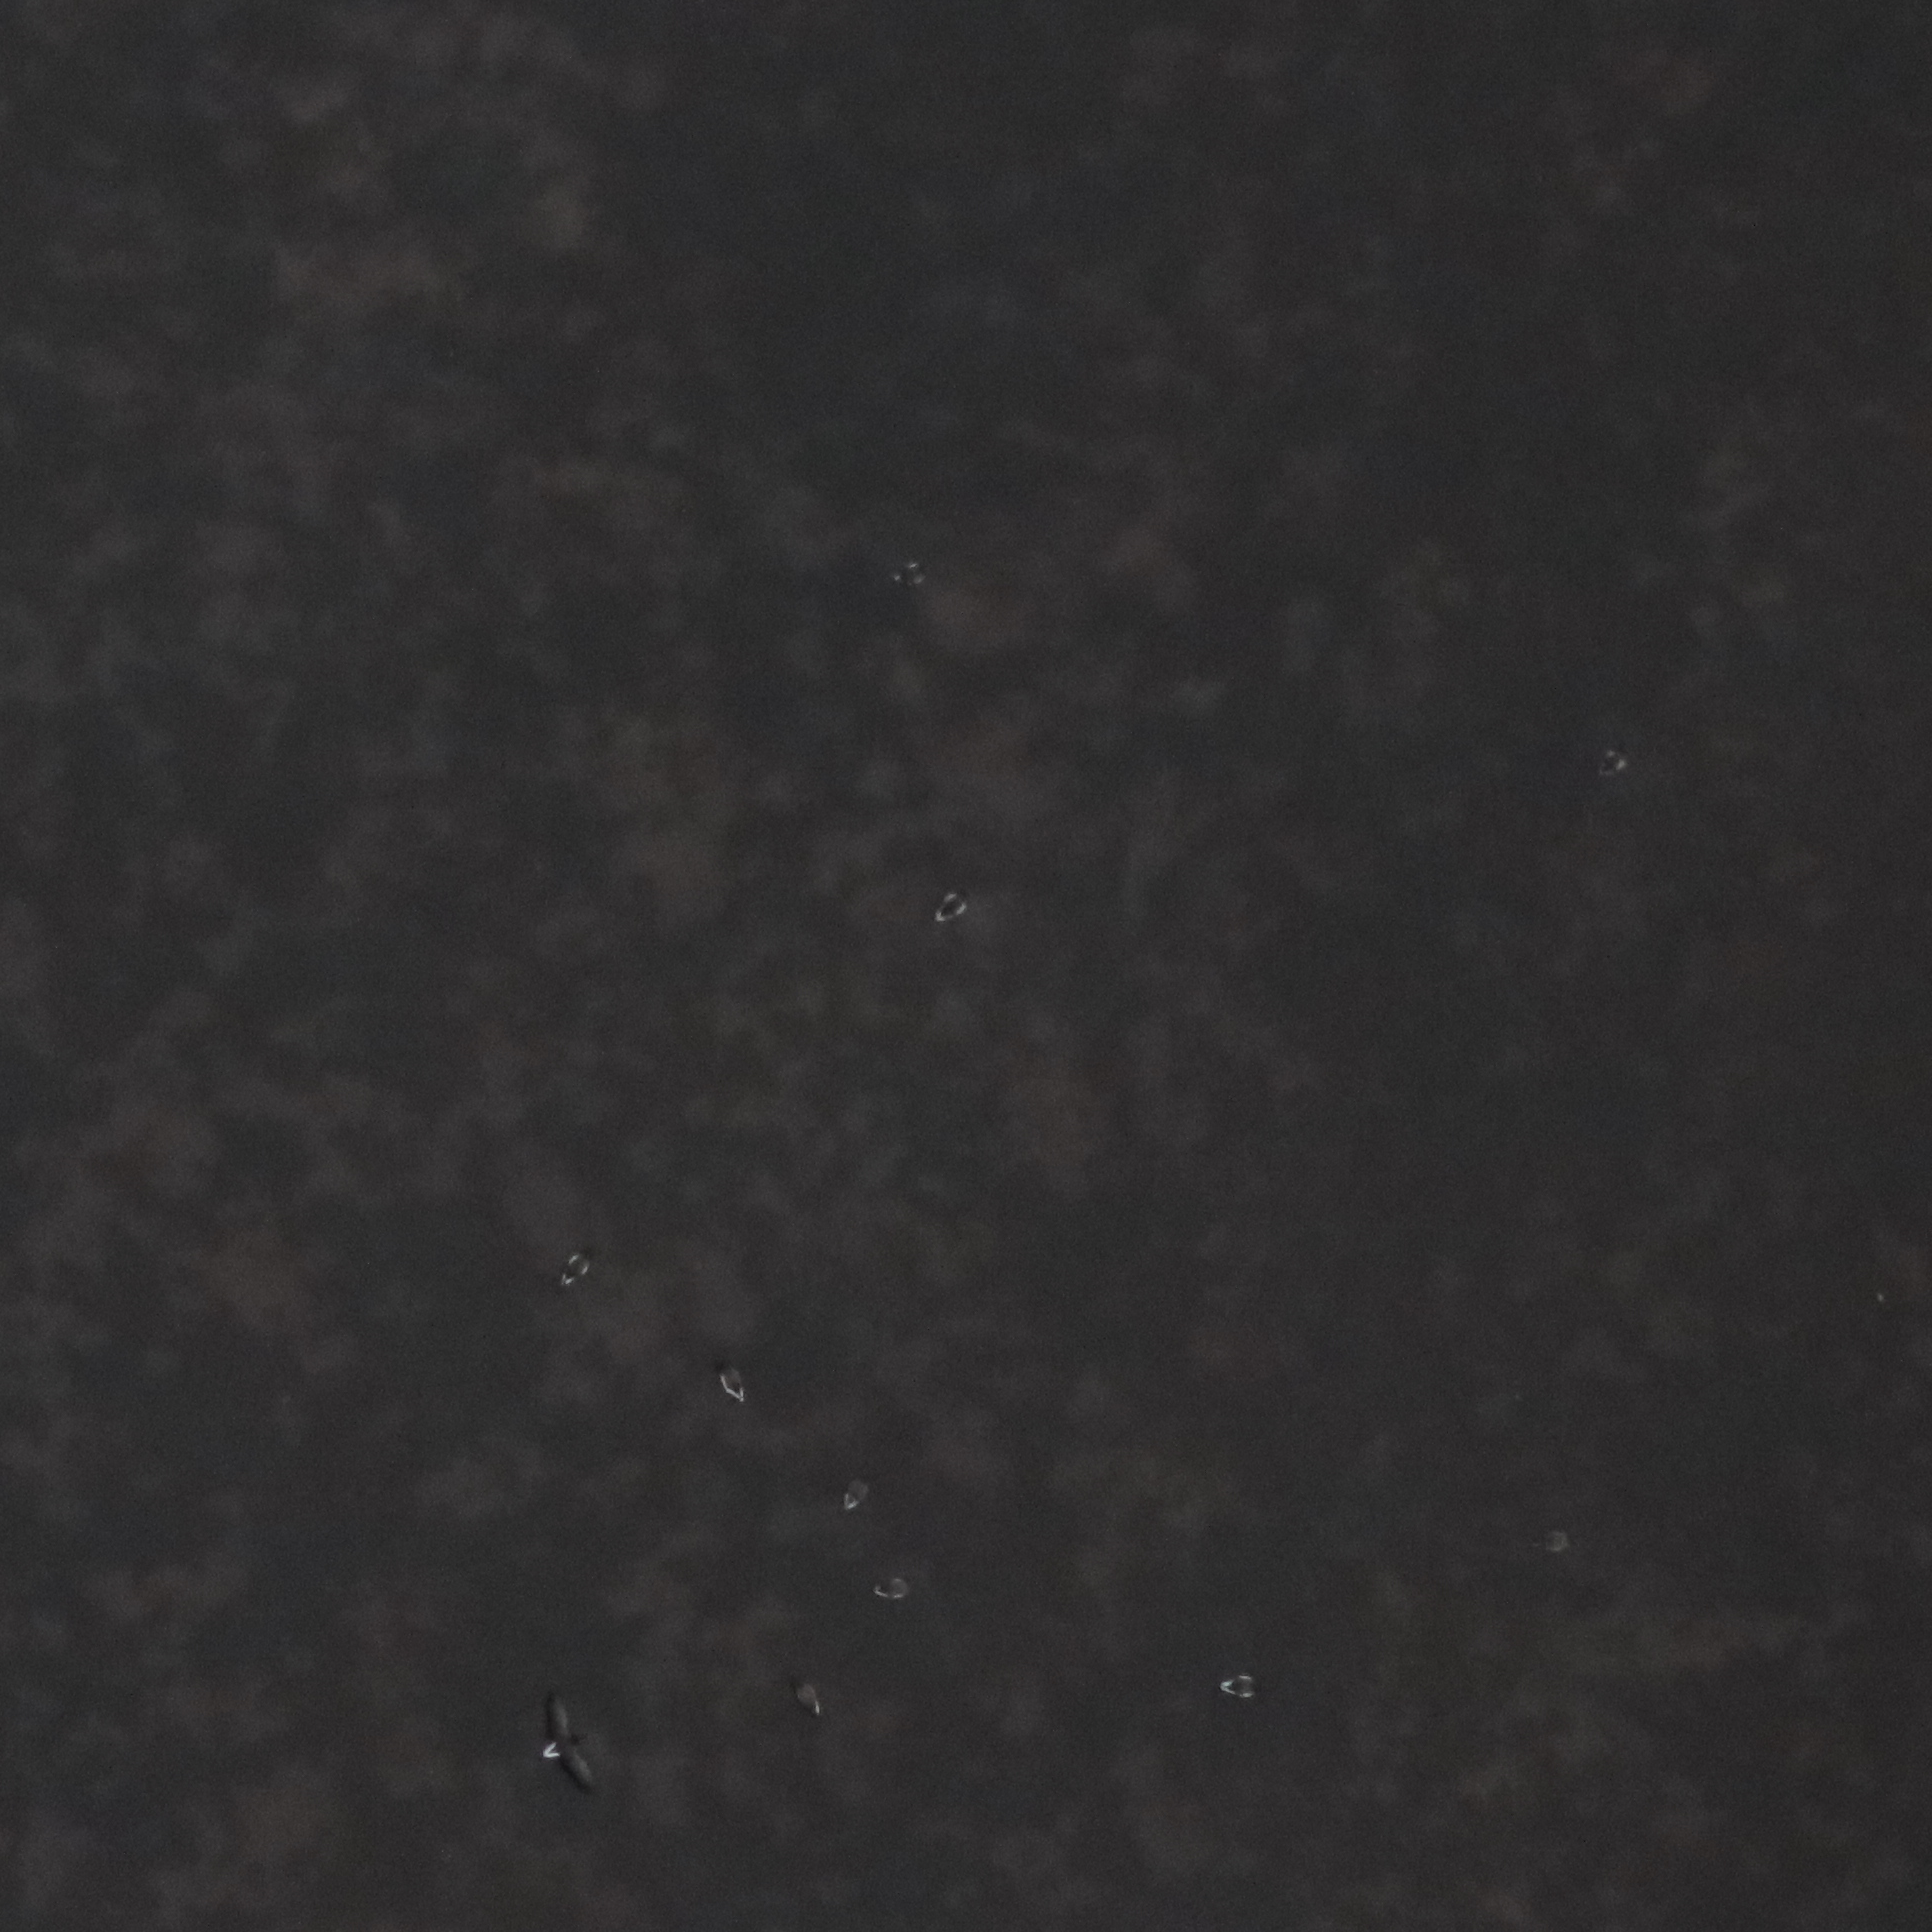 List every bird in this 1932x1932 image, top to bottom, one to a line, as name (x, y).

brant (907, 573)
brant (1610, 764)
brant (951, 908)
brant (575, 1266)
brant (732, 1380)
brant (858, 1492)
brant (894, 1588)
brant (1241, 1686)
brant (803, 1692)
brant (562, 1743)